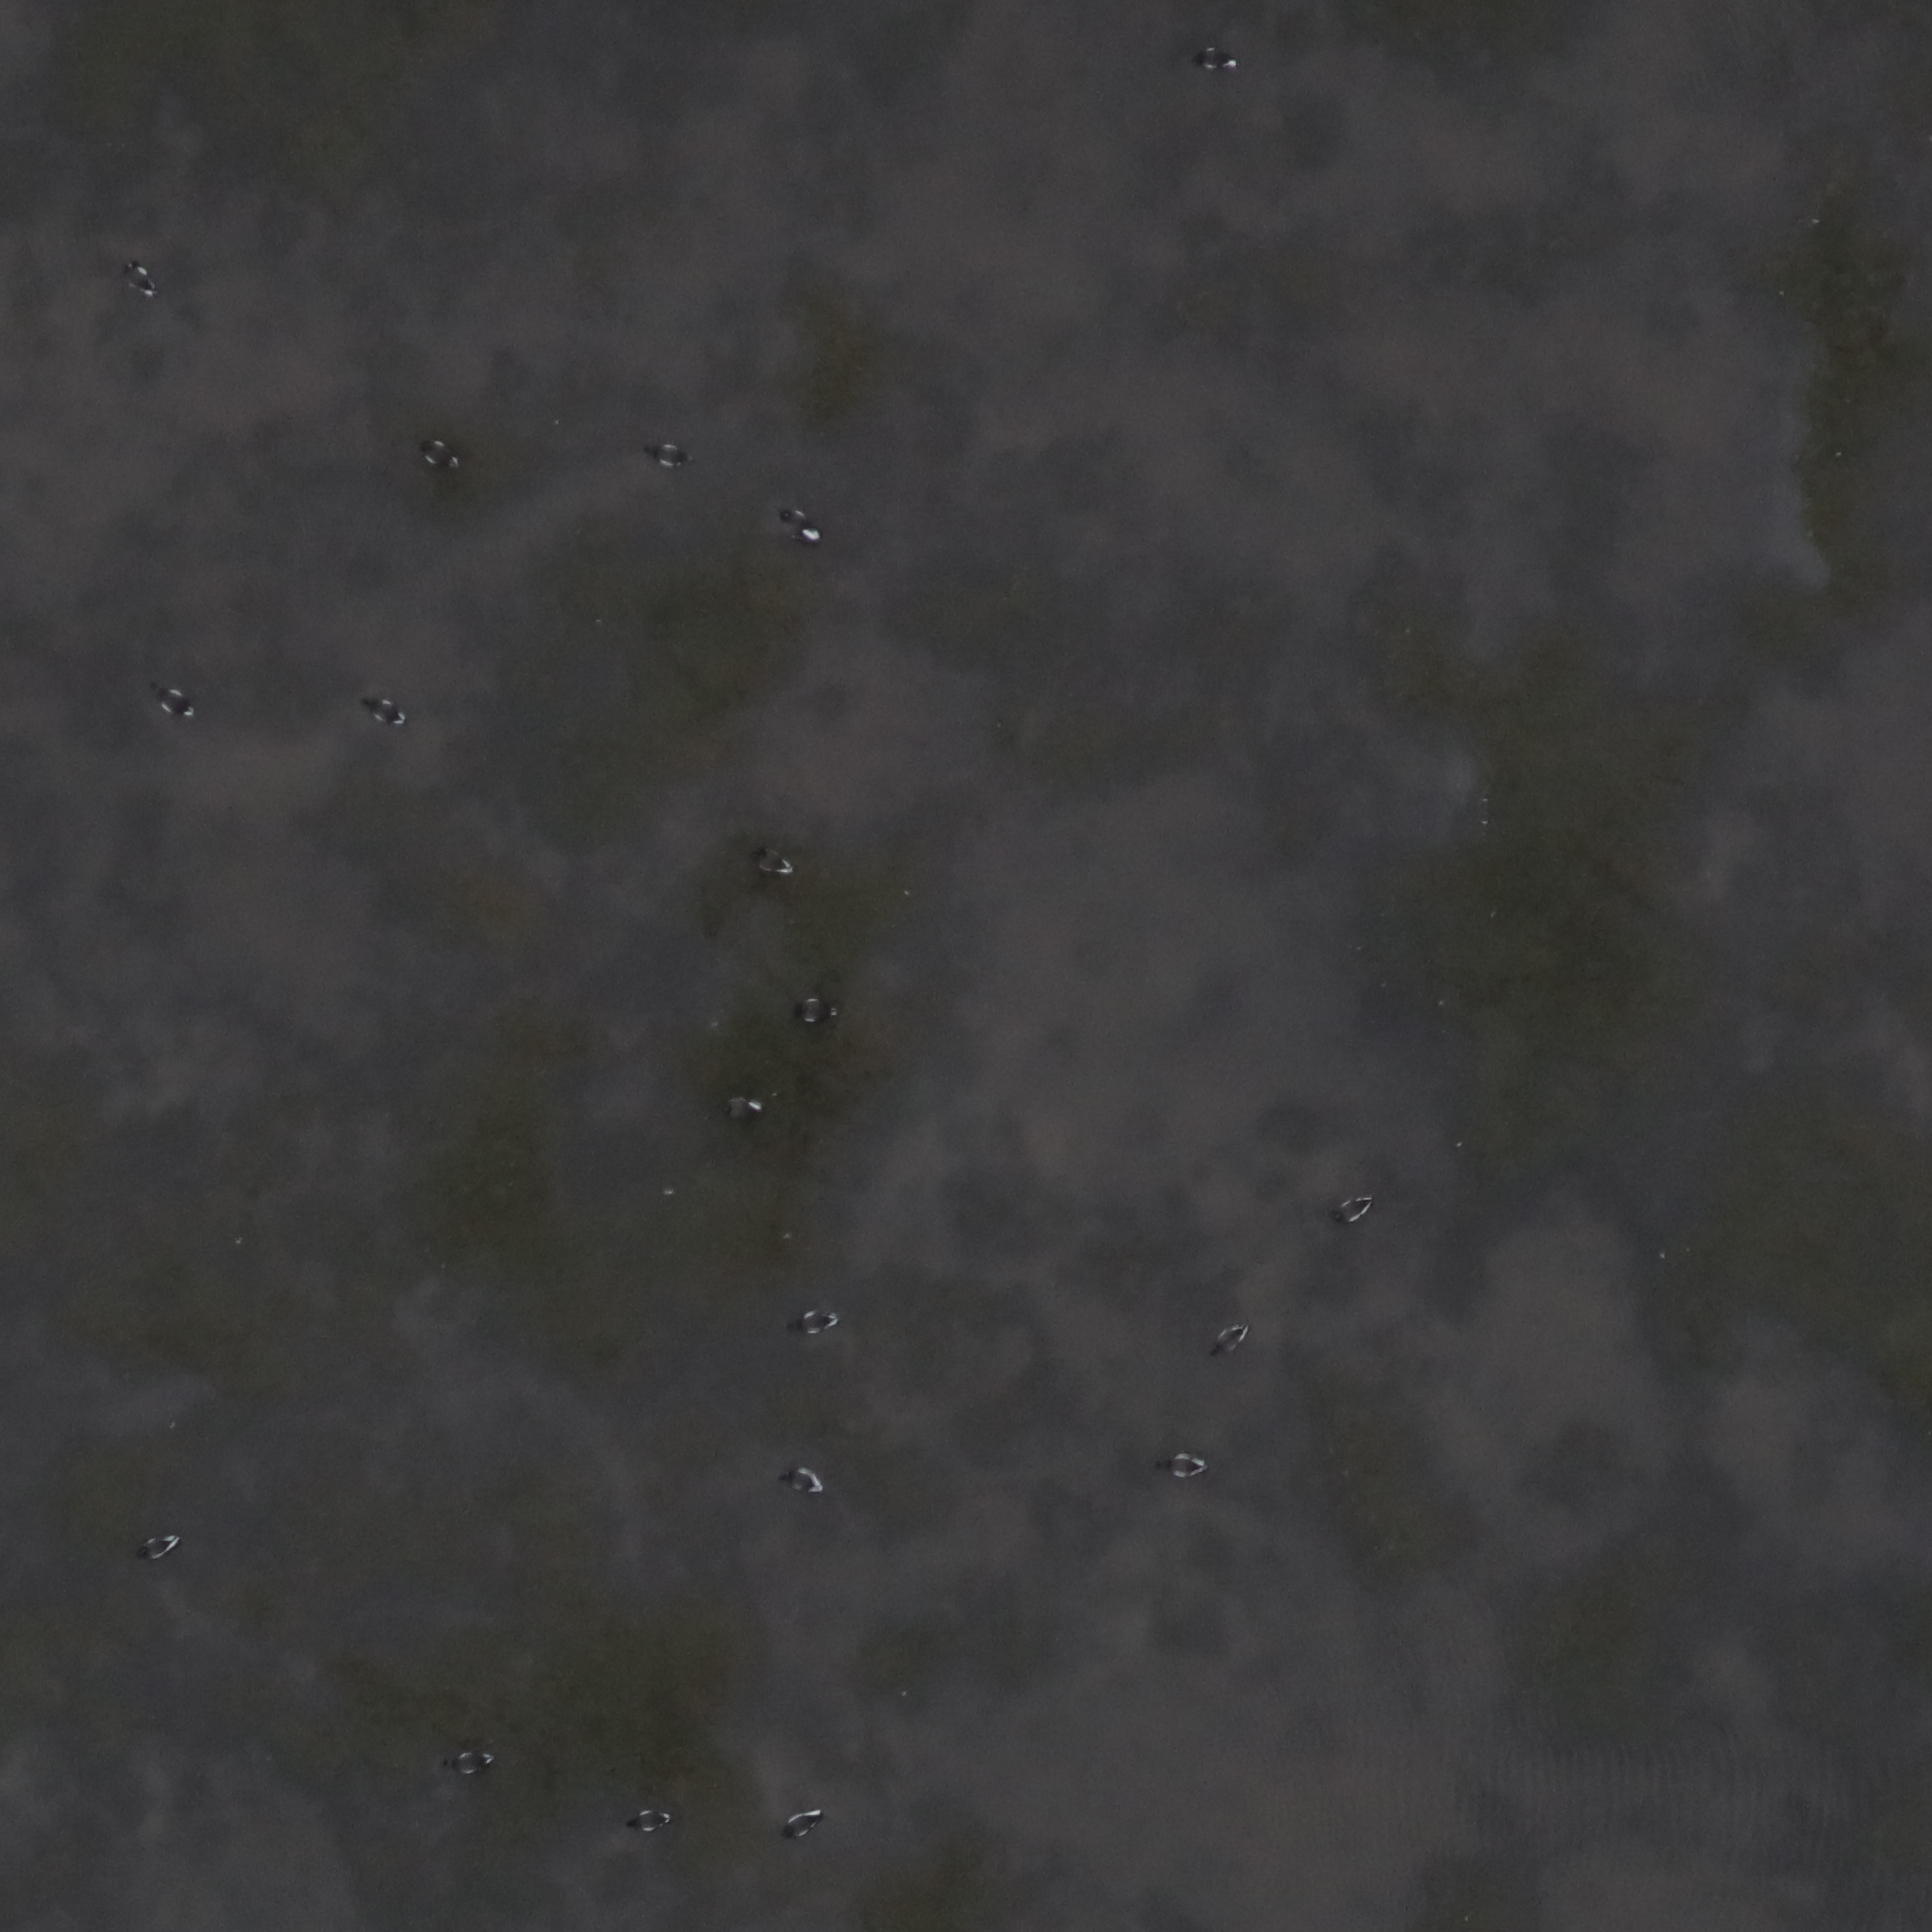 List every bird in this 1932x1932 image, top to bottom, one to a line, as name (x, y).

brant (1212, 57)
brant (153, 280)
brant (672, 452)
brant (440, 455)
brant (789, 524)
brant (180, 689)
brant (386, 716)
brant (771, 863)
brant (812, 1010)
brant (757, 1108)
brant (1353, 1211)
brant (815, 1320)
brant (1242, 1338)
brant (1182, 1465)
brant (802, 1476)
brant (156, 1547)
brant (469, 1765)
brant (648, 1824)
brant (782, 1832)